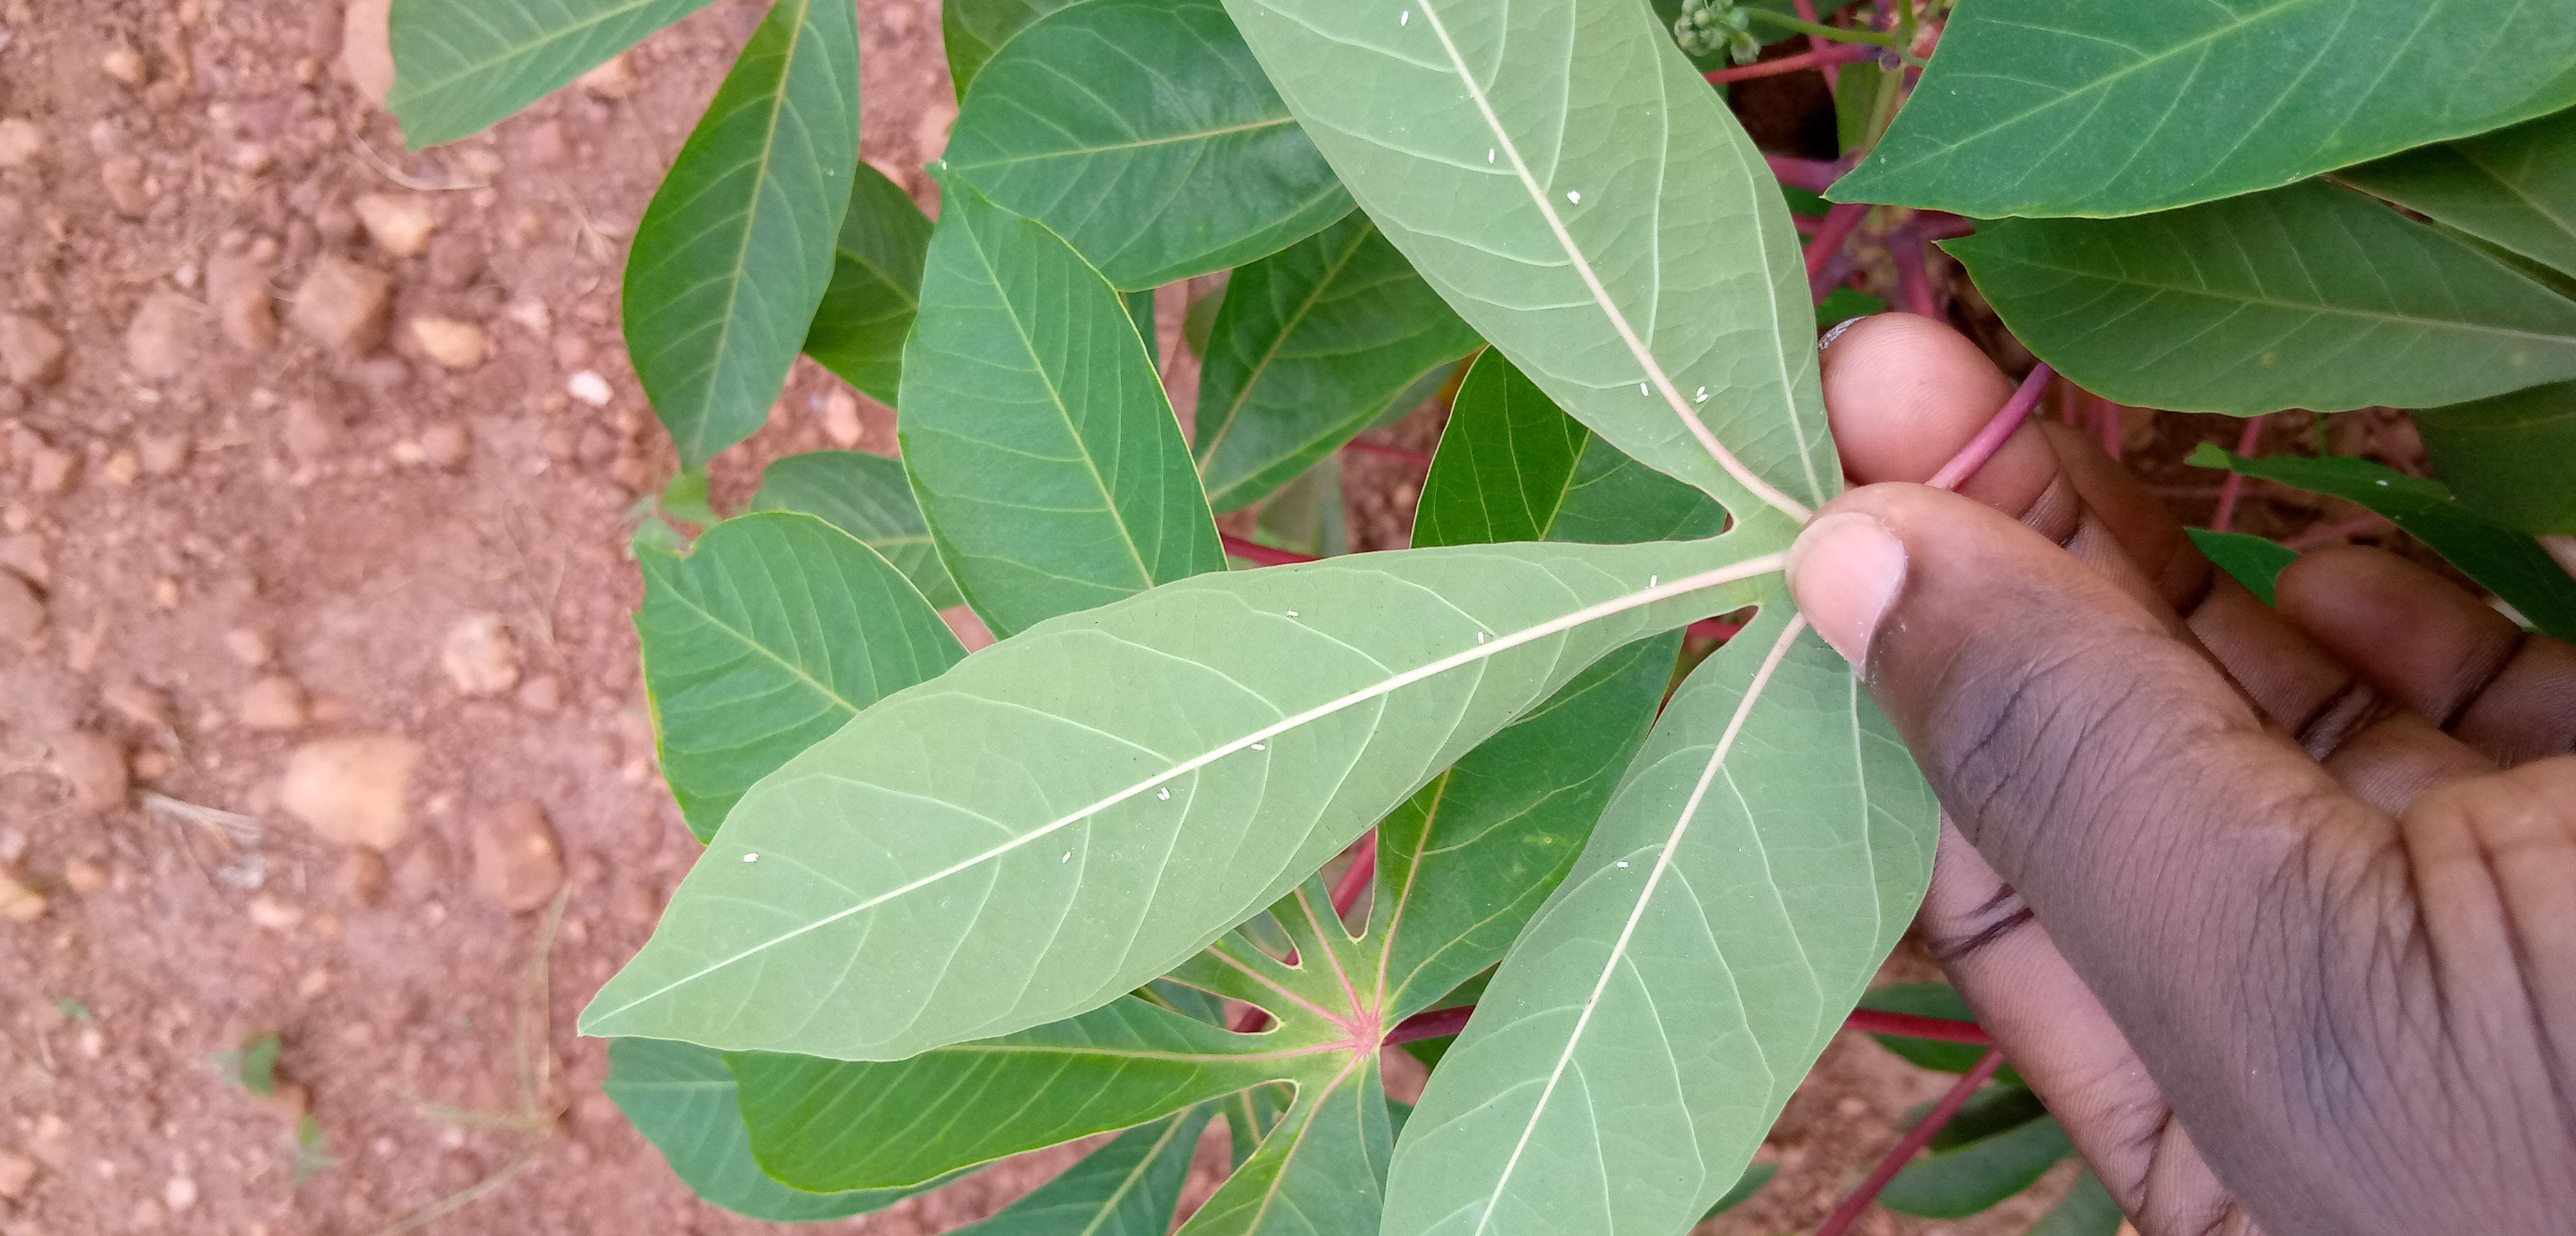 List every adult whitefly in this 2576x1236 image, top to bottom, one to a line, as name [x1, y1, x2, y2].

whitefly [1398, 9, 1411, 28]
whitefly [1486, 146, 1496, 167]
whitefly [1570, 189, 1584, 201]
whitefly [1565, 191, 1578, 207]
whitefly [1638, 380, 1650, 399]
whitefly [1694, 384, 1707, 397]
whitefly [1696, 392, 1709, 404]
whitefly [1647, 572, 1658, 590]
whitefly [1284, 607, 1302, 620]
whitefly [1475, 629, 1488, 646]
whitefly [1249, 742, 1267, 752]
whitefly [1160, 784, 1171, 801]
whitefly [1155, 791, 1166, 803]
whitefly [1059, 850, 1073, 865]
whitefly [742, 851, 759, 860]
whitefly [742, 857, 759, 865]
whitefly [1614, 859, 1631, 871]